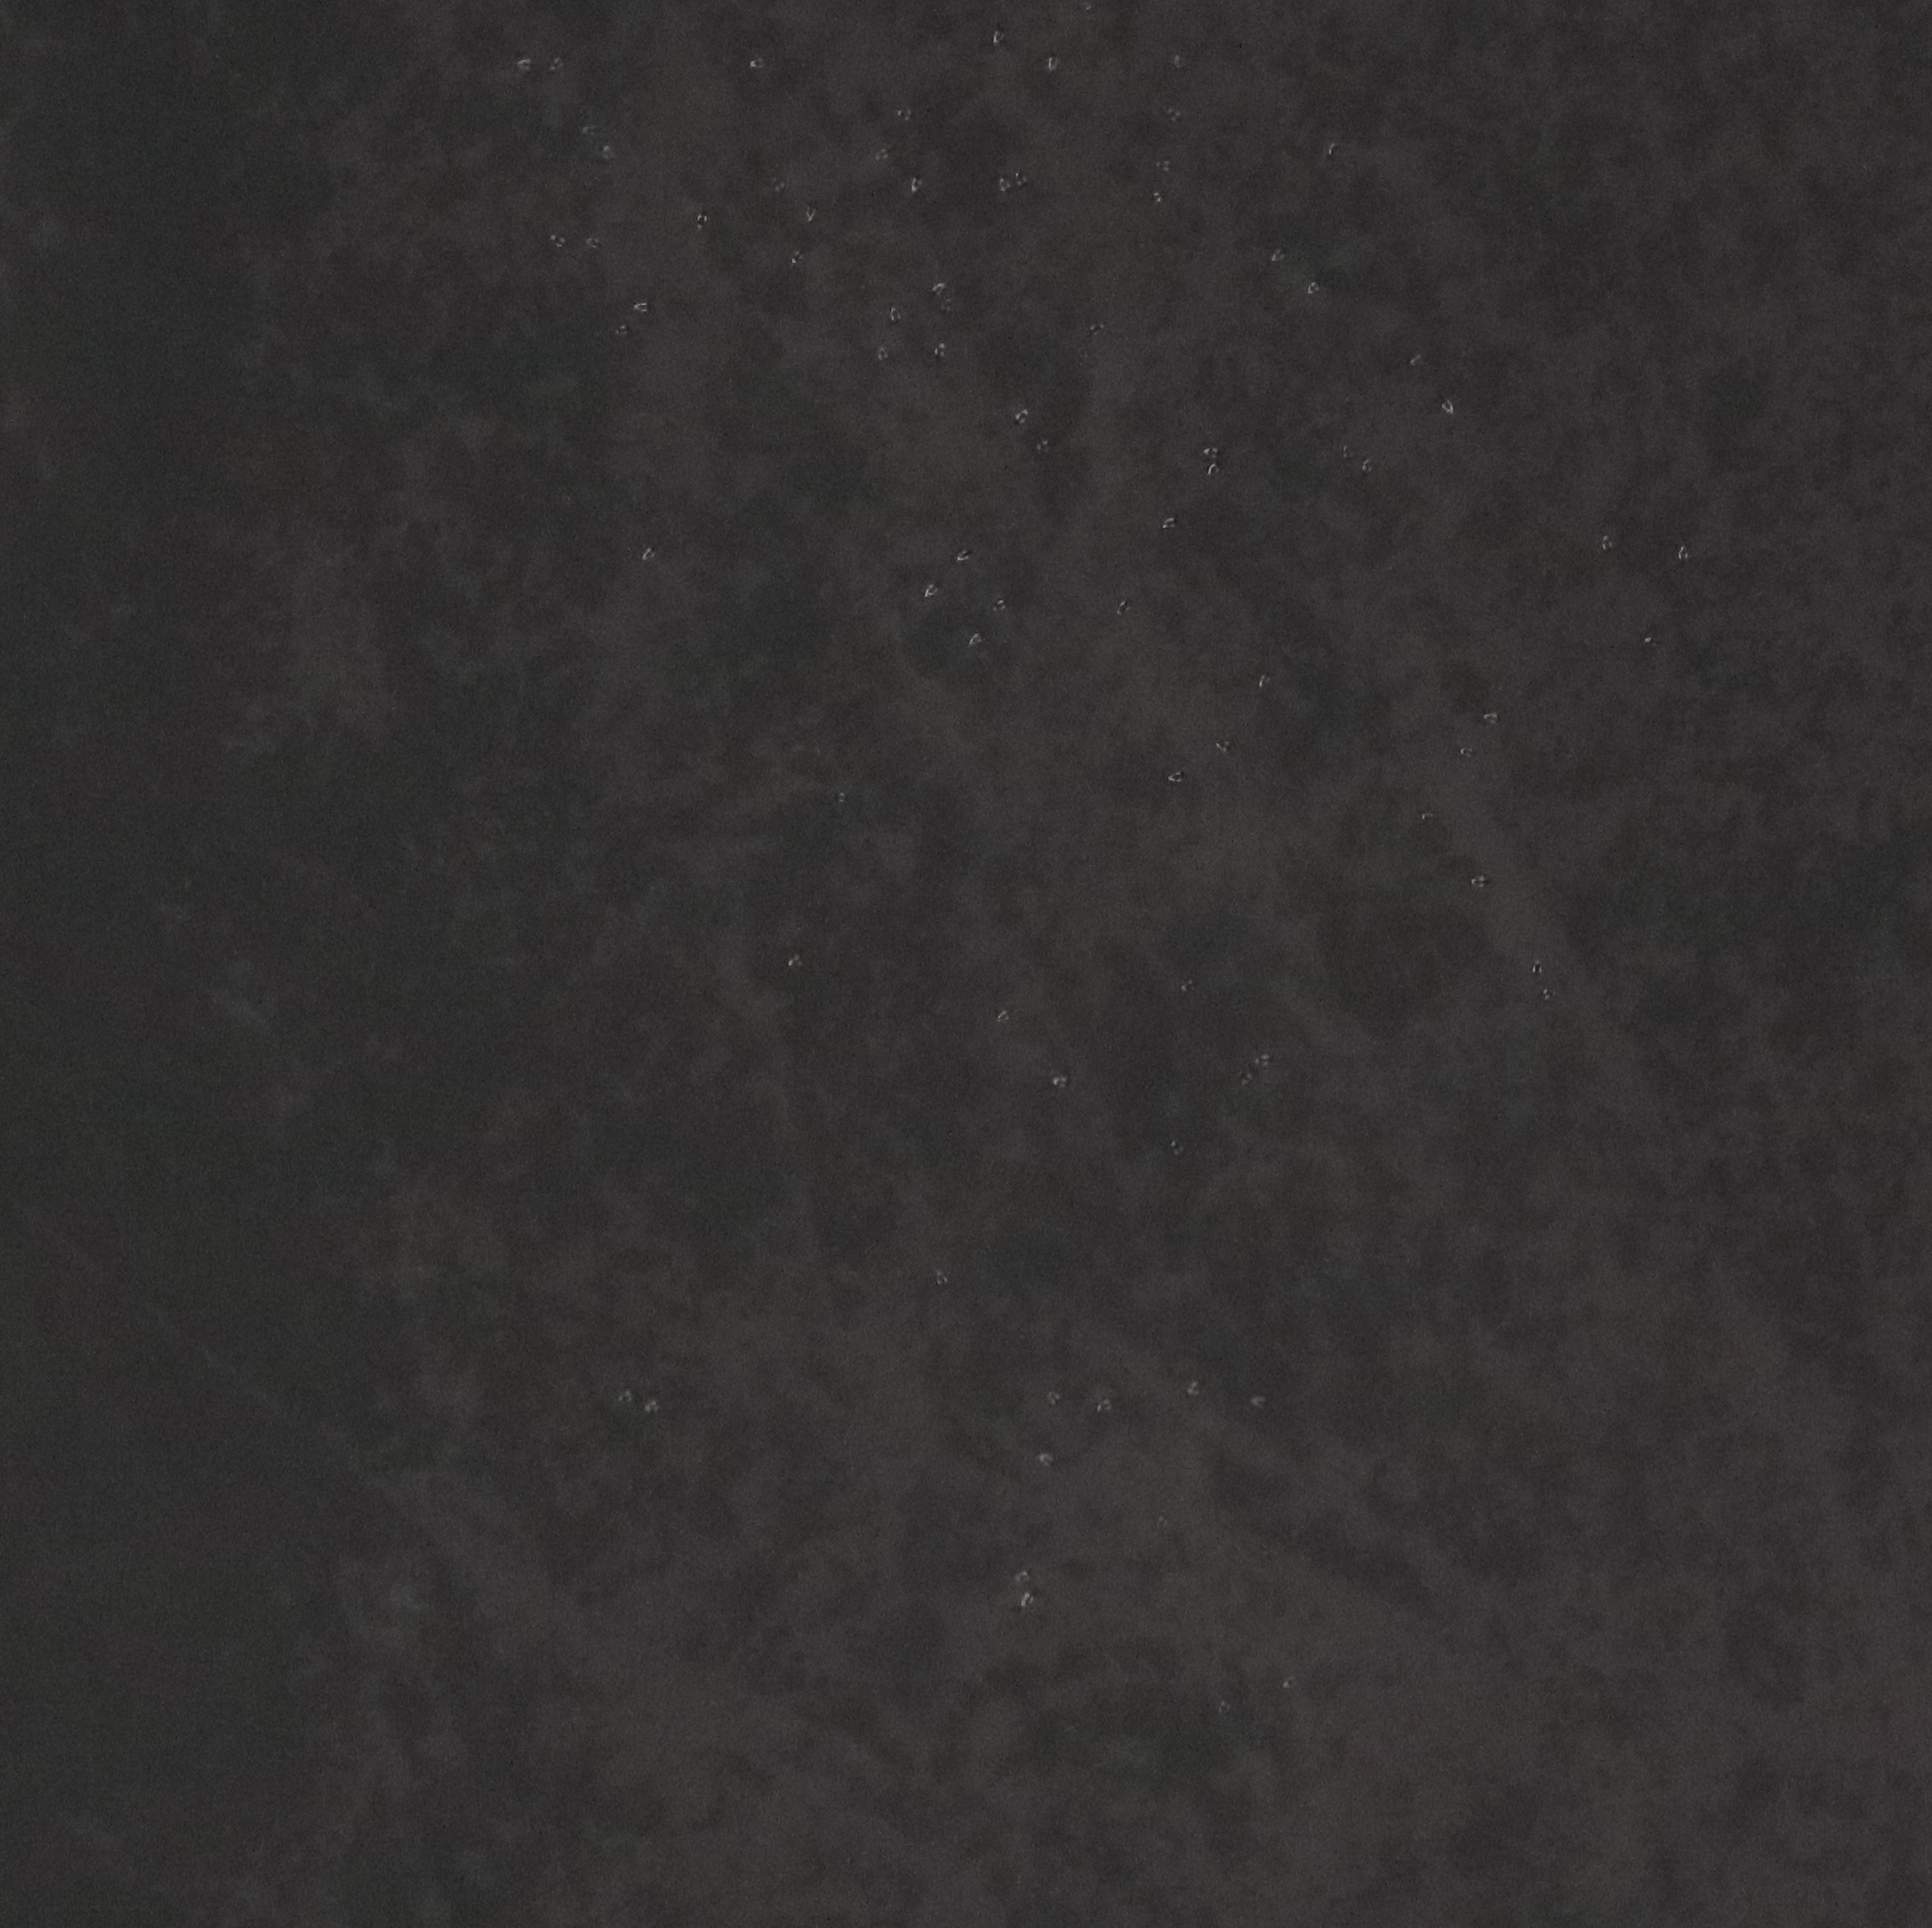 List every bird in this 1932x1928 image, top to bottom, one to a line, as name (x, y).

brant (1000, 33)
brant (1049, 57)
brant (1183, 62)
brant (527, 63)
brant (556, 63)
brant (755, 63)
brant (904, 111)
brant (1173, 112)
brant (590, 128)
brant (1333, 148)
brant (880, 153)
brant (605, 155)
brant (1161, 161)
brant (1021, 178)
brant (999, 180)
brant (781, 182)
brant (914, 187)
brant (1157, 192)
brant (811, 210)
brant (703, 219)
brant (558, 242)
brant (593, 242)
brant (1277, 251)
brant (799, 254)
brant (1310, 280)
brant (936, 285)
brant (943, 305)
brant (642, 307)
brant (892, 313)
brant (1097, 325)
brant (622, 327)
brant (941, 351)
brant (882, 356)
brant (1416, 359)
brant (1452, 401)
brant (1021, 418)
brant (1041, 444)
brant (1212, 447)
brant (1347, 455)
brant (1206, 466)
brant (1369, 467)
brant (1171, 523)
brant (1604, 543)
brant (1681, 552)
brant (649, 555)
brant (966, 555)
brant (934, 589)
brant (995, 604)
brant (1124, 606)
brant (977, 635)
brant (1651, 636)
brant (1262, 679)
brant (1490, 716)
brant (1220, 744)
brant (1468, 753)
brant (1173, 775)
brant (838, 797)
brant (1425, 811)
brant (1482, 881)
brant (798, 958)
brant (1538, 969)
brant (1185, 983)
brant (1545, 991)
brant (1004, 1015)
brant (1261, 1059)
brant (1243, 1074)
brant (1064, 1081)
brant (1176, 1145)
brant (944, 1278)
brant (1194, 1388)
brant (627, 1397)
brant (1058, 1398)
brant (1106, 1399)
brant (1261, 1400)
brant (654, 1406)
brant (1049, 1456)
brant (1163, 1523)
brant (1018, 1575)
brant (1031, 1601)
brant (1288, 1678)
brant (1225, 1708)